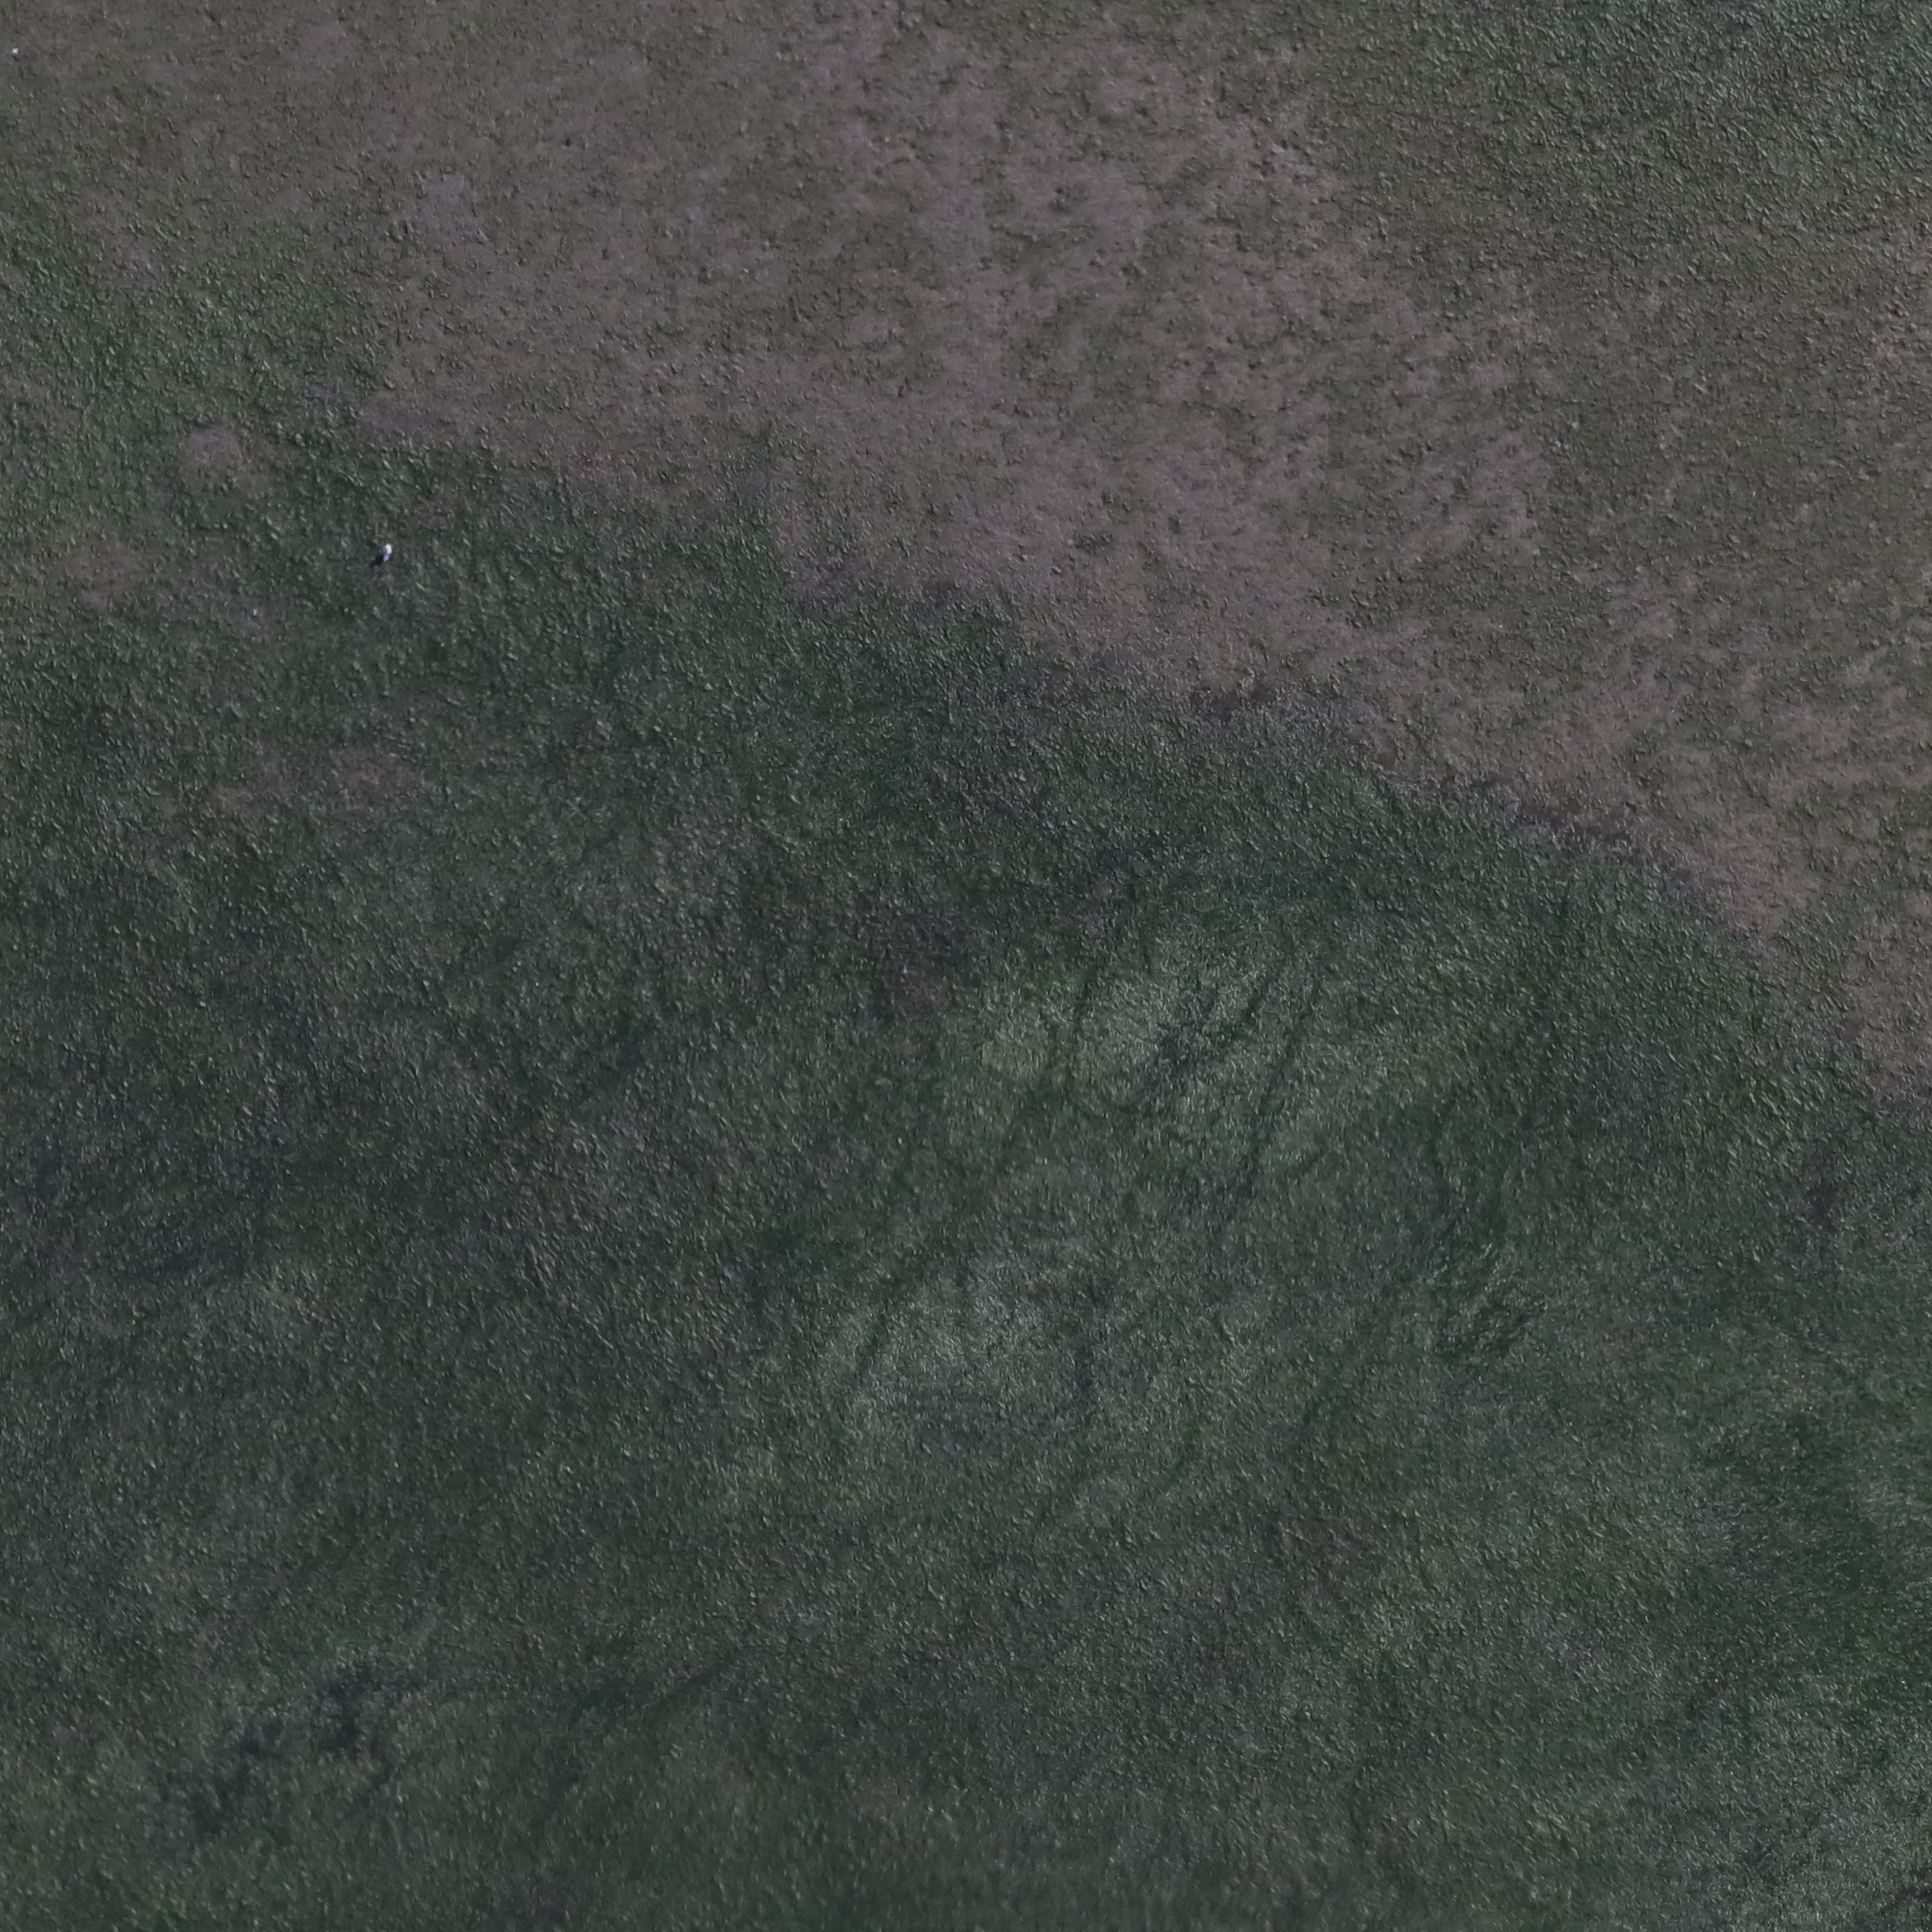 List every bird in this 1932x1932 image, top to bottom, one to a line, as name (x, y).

gull (387, 549)